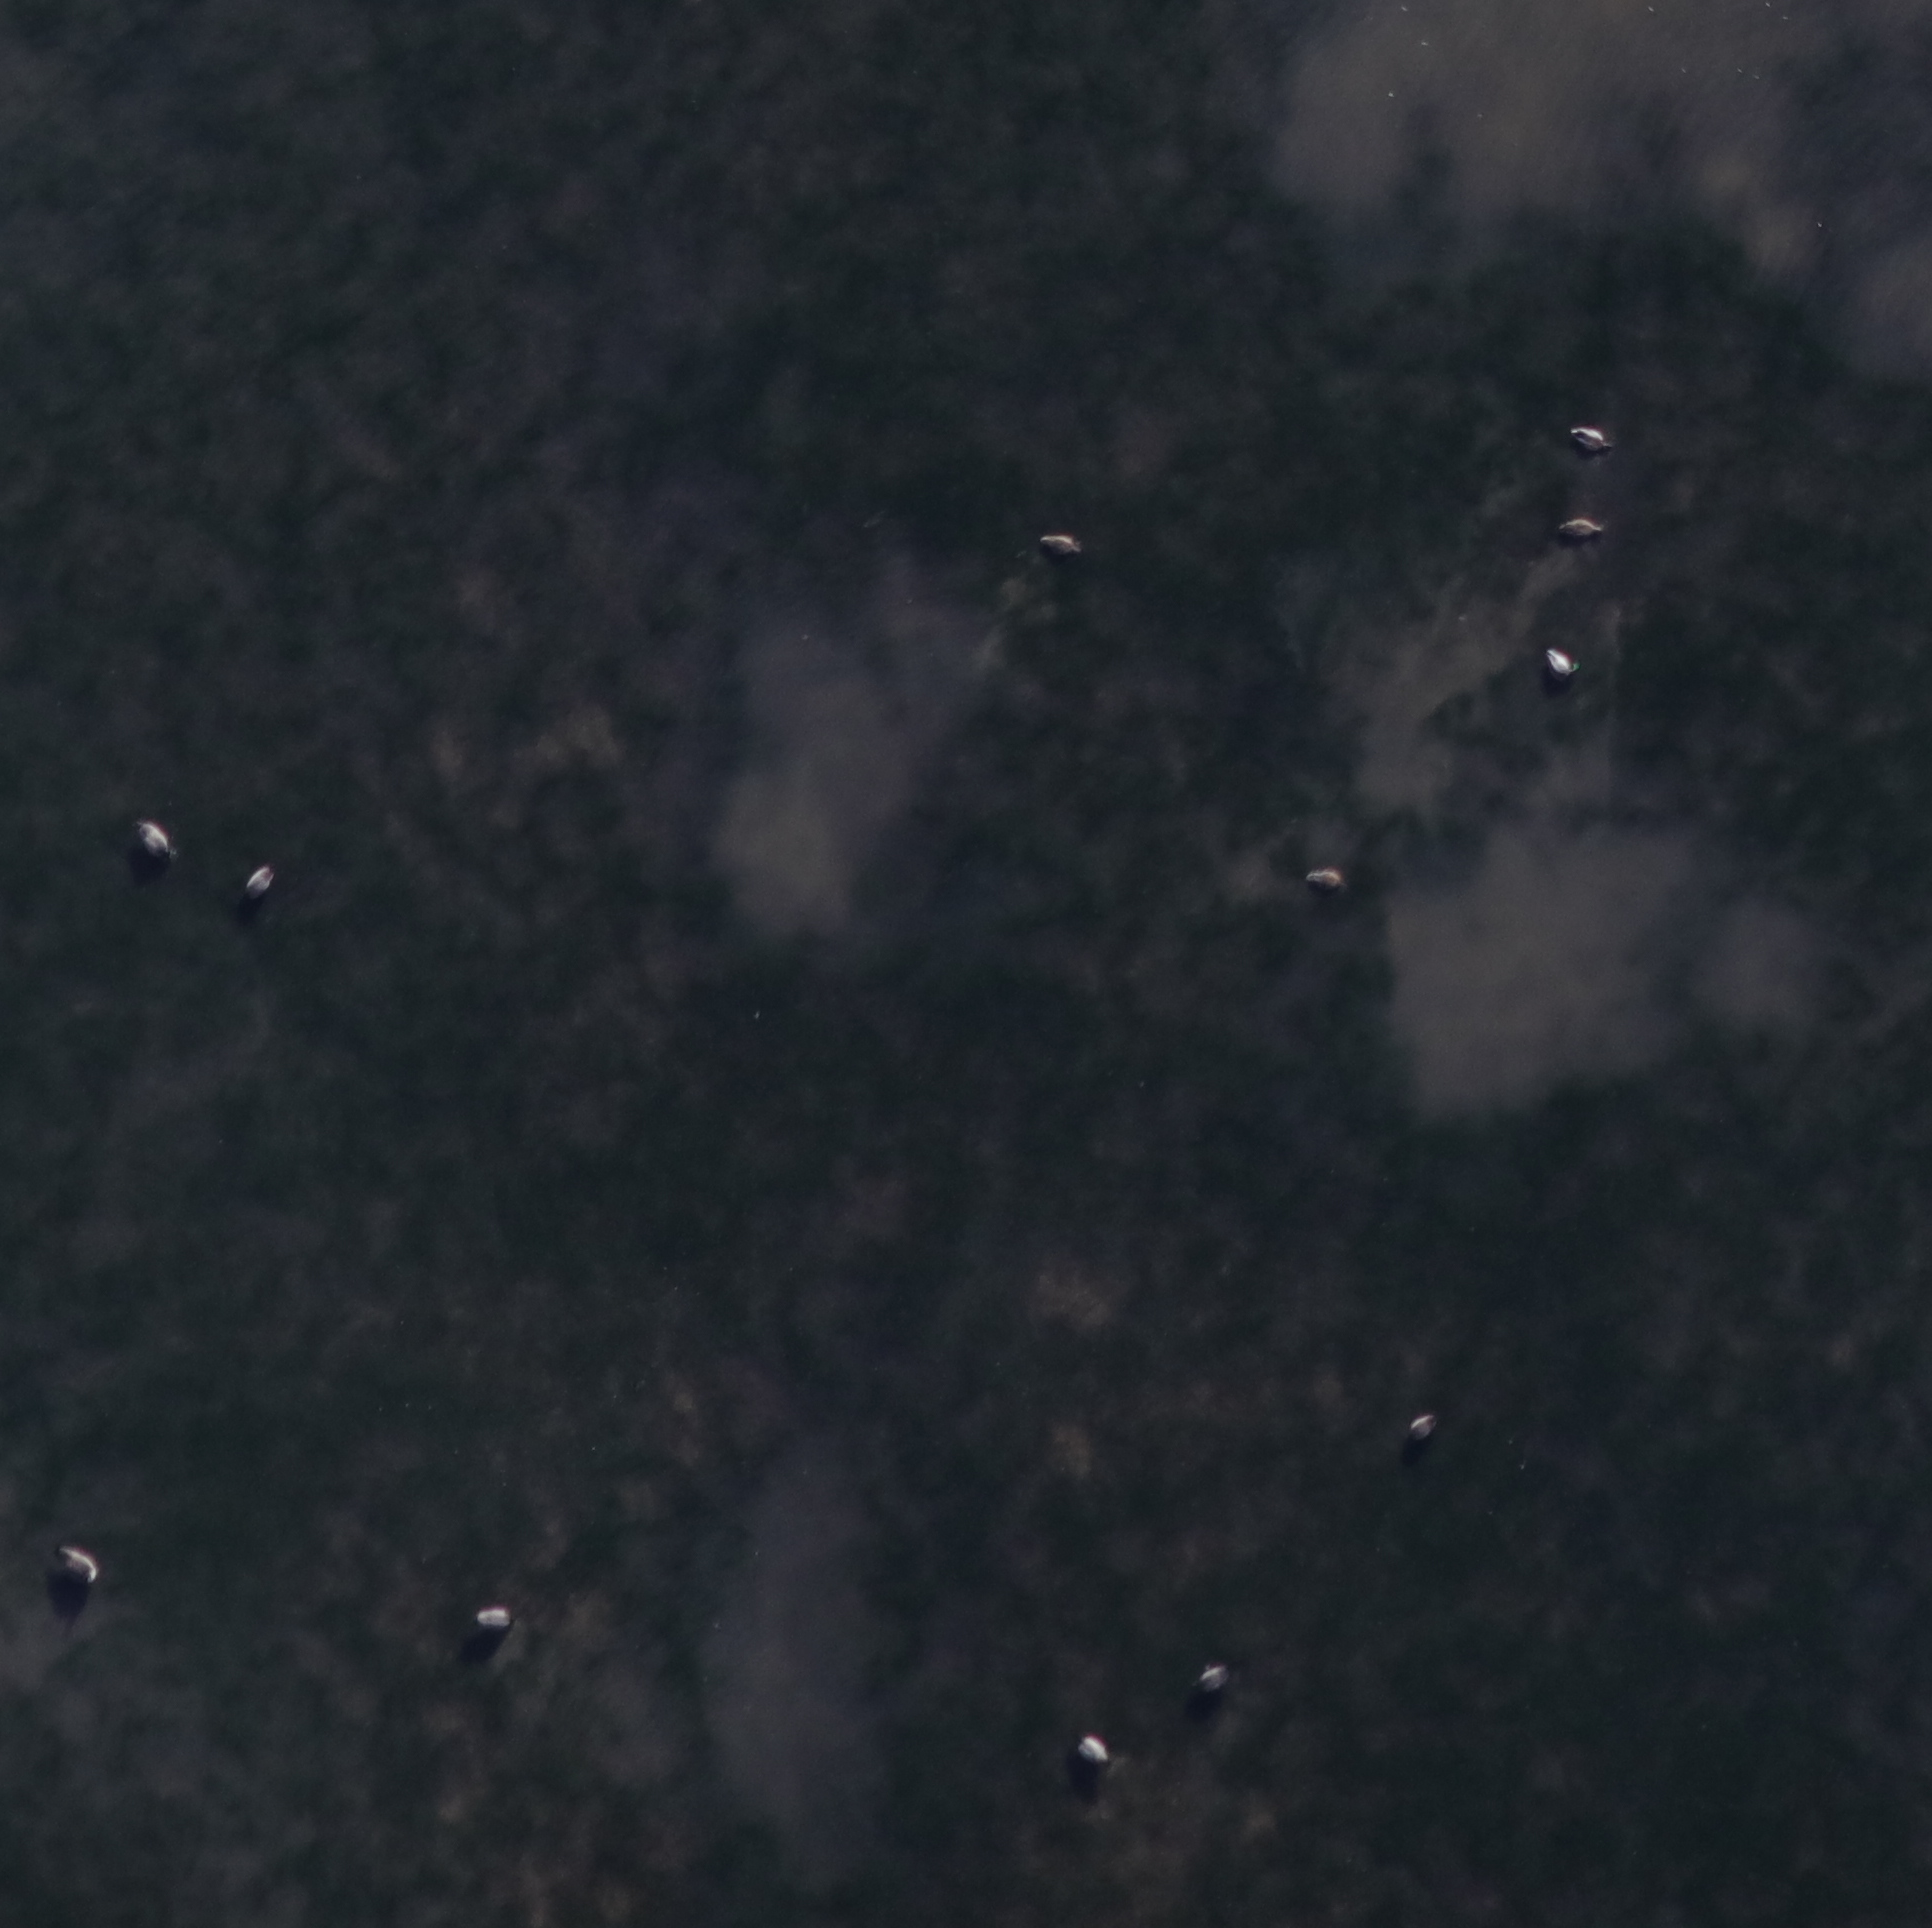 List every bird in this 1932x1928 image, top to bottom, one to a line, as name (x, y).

Canada goose (1593, 438)
Canada goose (1580, 530)
Canada goose (1062, 546)
Canada goose (1558, 666)
Canada goose (154, 839)
Canada goose (1324, 878)
Canada goose (260, 882)
Canada goose (1422, 1429)
Canada goose (76, 1565)
Canada goose (497, 1619)
Canada goose (1214, 1681)
Canada goose (1092, 1751)